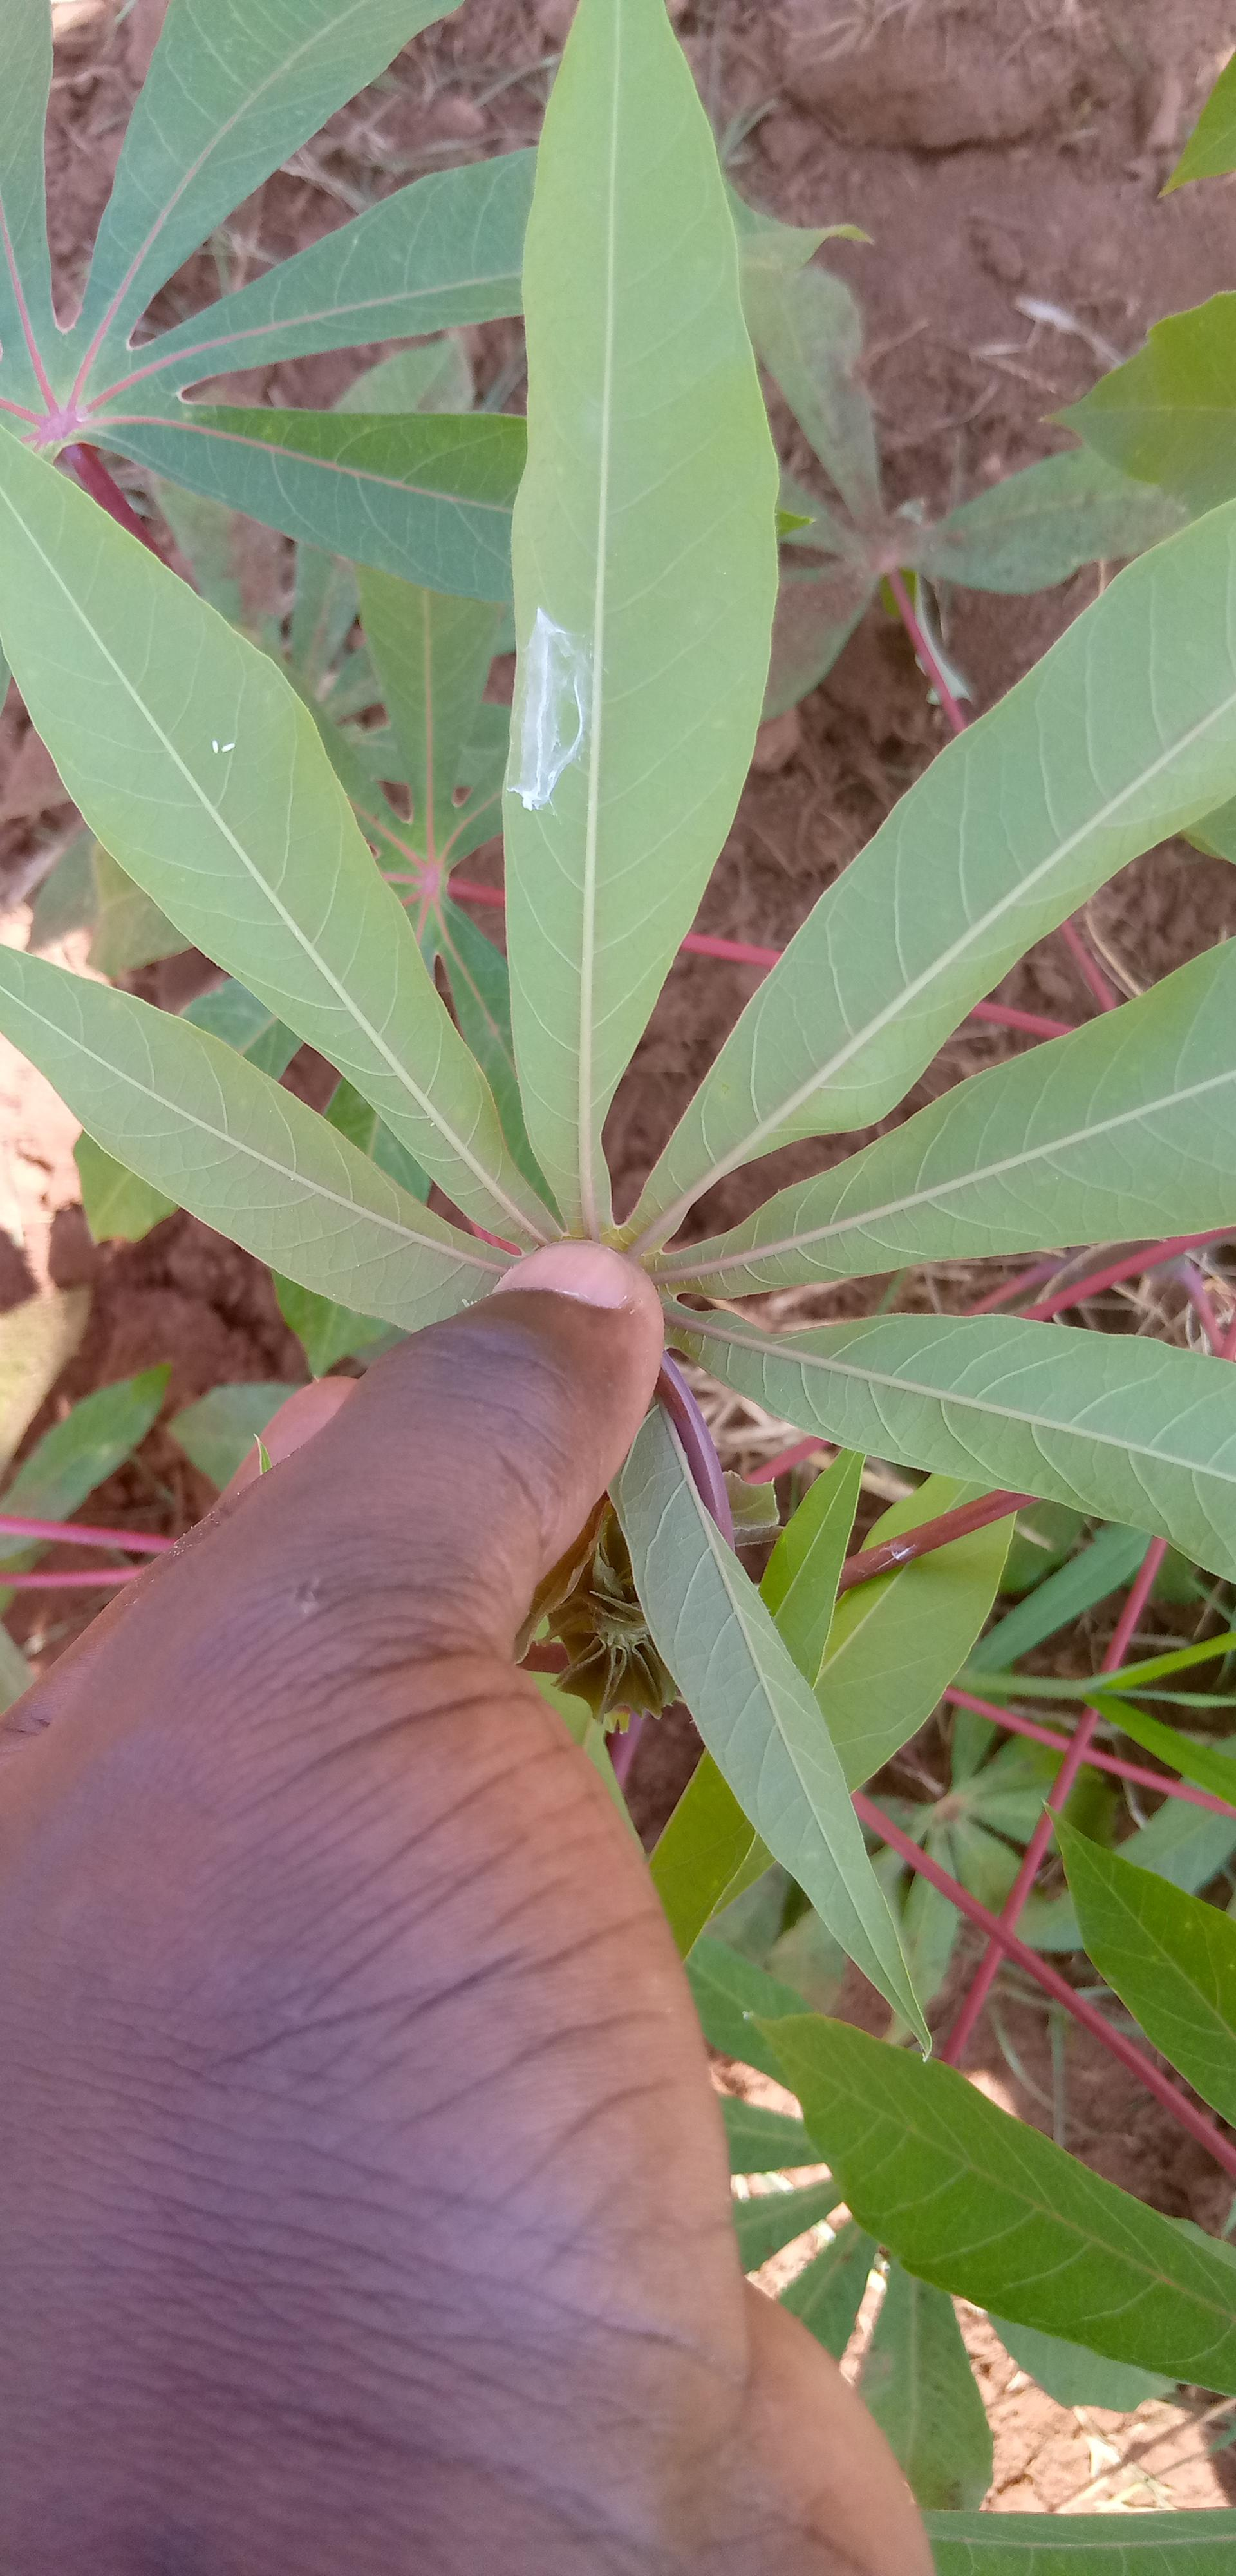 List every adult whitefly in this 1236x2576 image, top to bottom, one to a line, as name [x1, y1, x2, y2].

whitefly [209, 737, 219, 754]
whitefly [220, 741, 238, 754]
whitefly [521, 788, 541, 810]